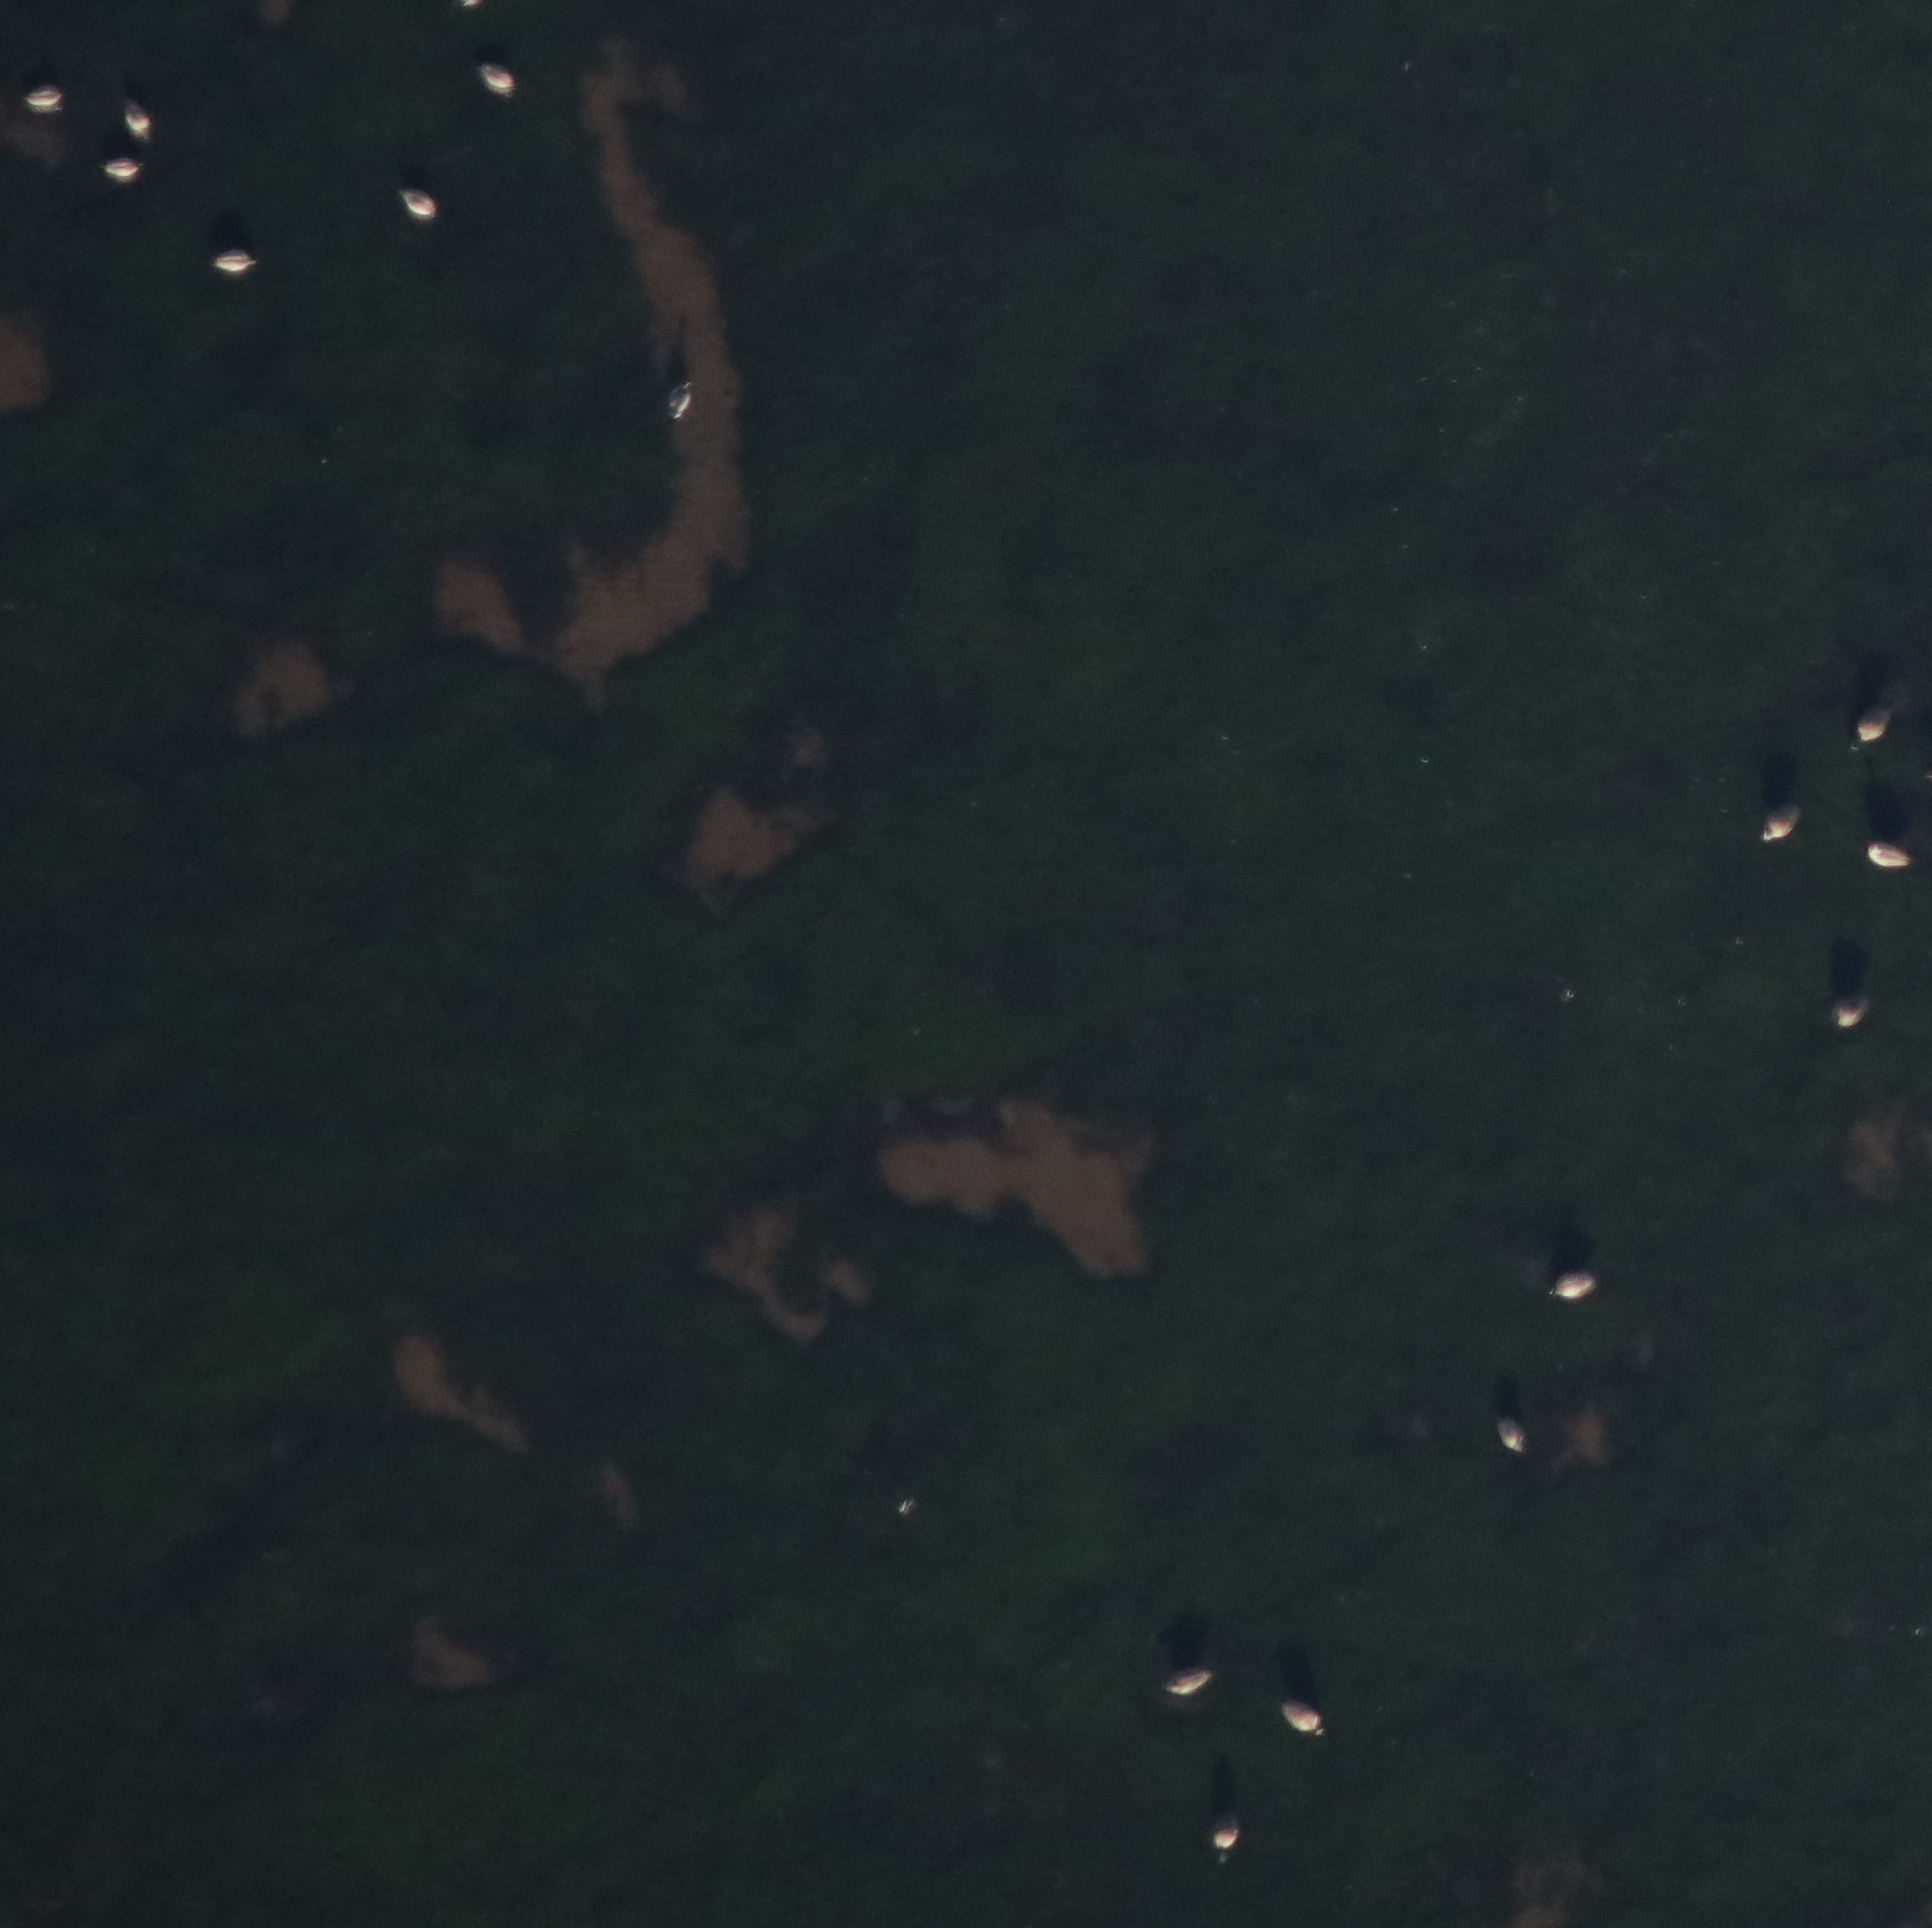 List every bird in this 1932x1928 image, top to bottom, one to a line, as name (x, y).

Canada goose (496, 75)
Canada goose (45, 95)
Canada goose (139, 125)
Canada goose (120, 166)
Canada goose (419, 208)
Canada goose (238, 262)
Canada goose (681, 404)
Canada goose (1873, 726)
Canada goose (1778, 825)
Canada goose (1891, 855)
Canada goose (1852, 1009)
Canada goose (1573, 1281)
Canada goose (1513, 1429)
Canada goose (1188, 1679)
Canada goose (1302, 1713)
Canada goose (1230, 1833)